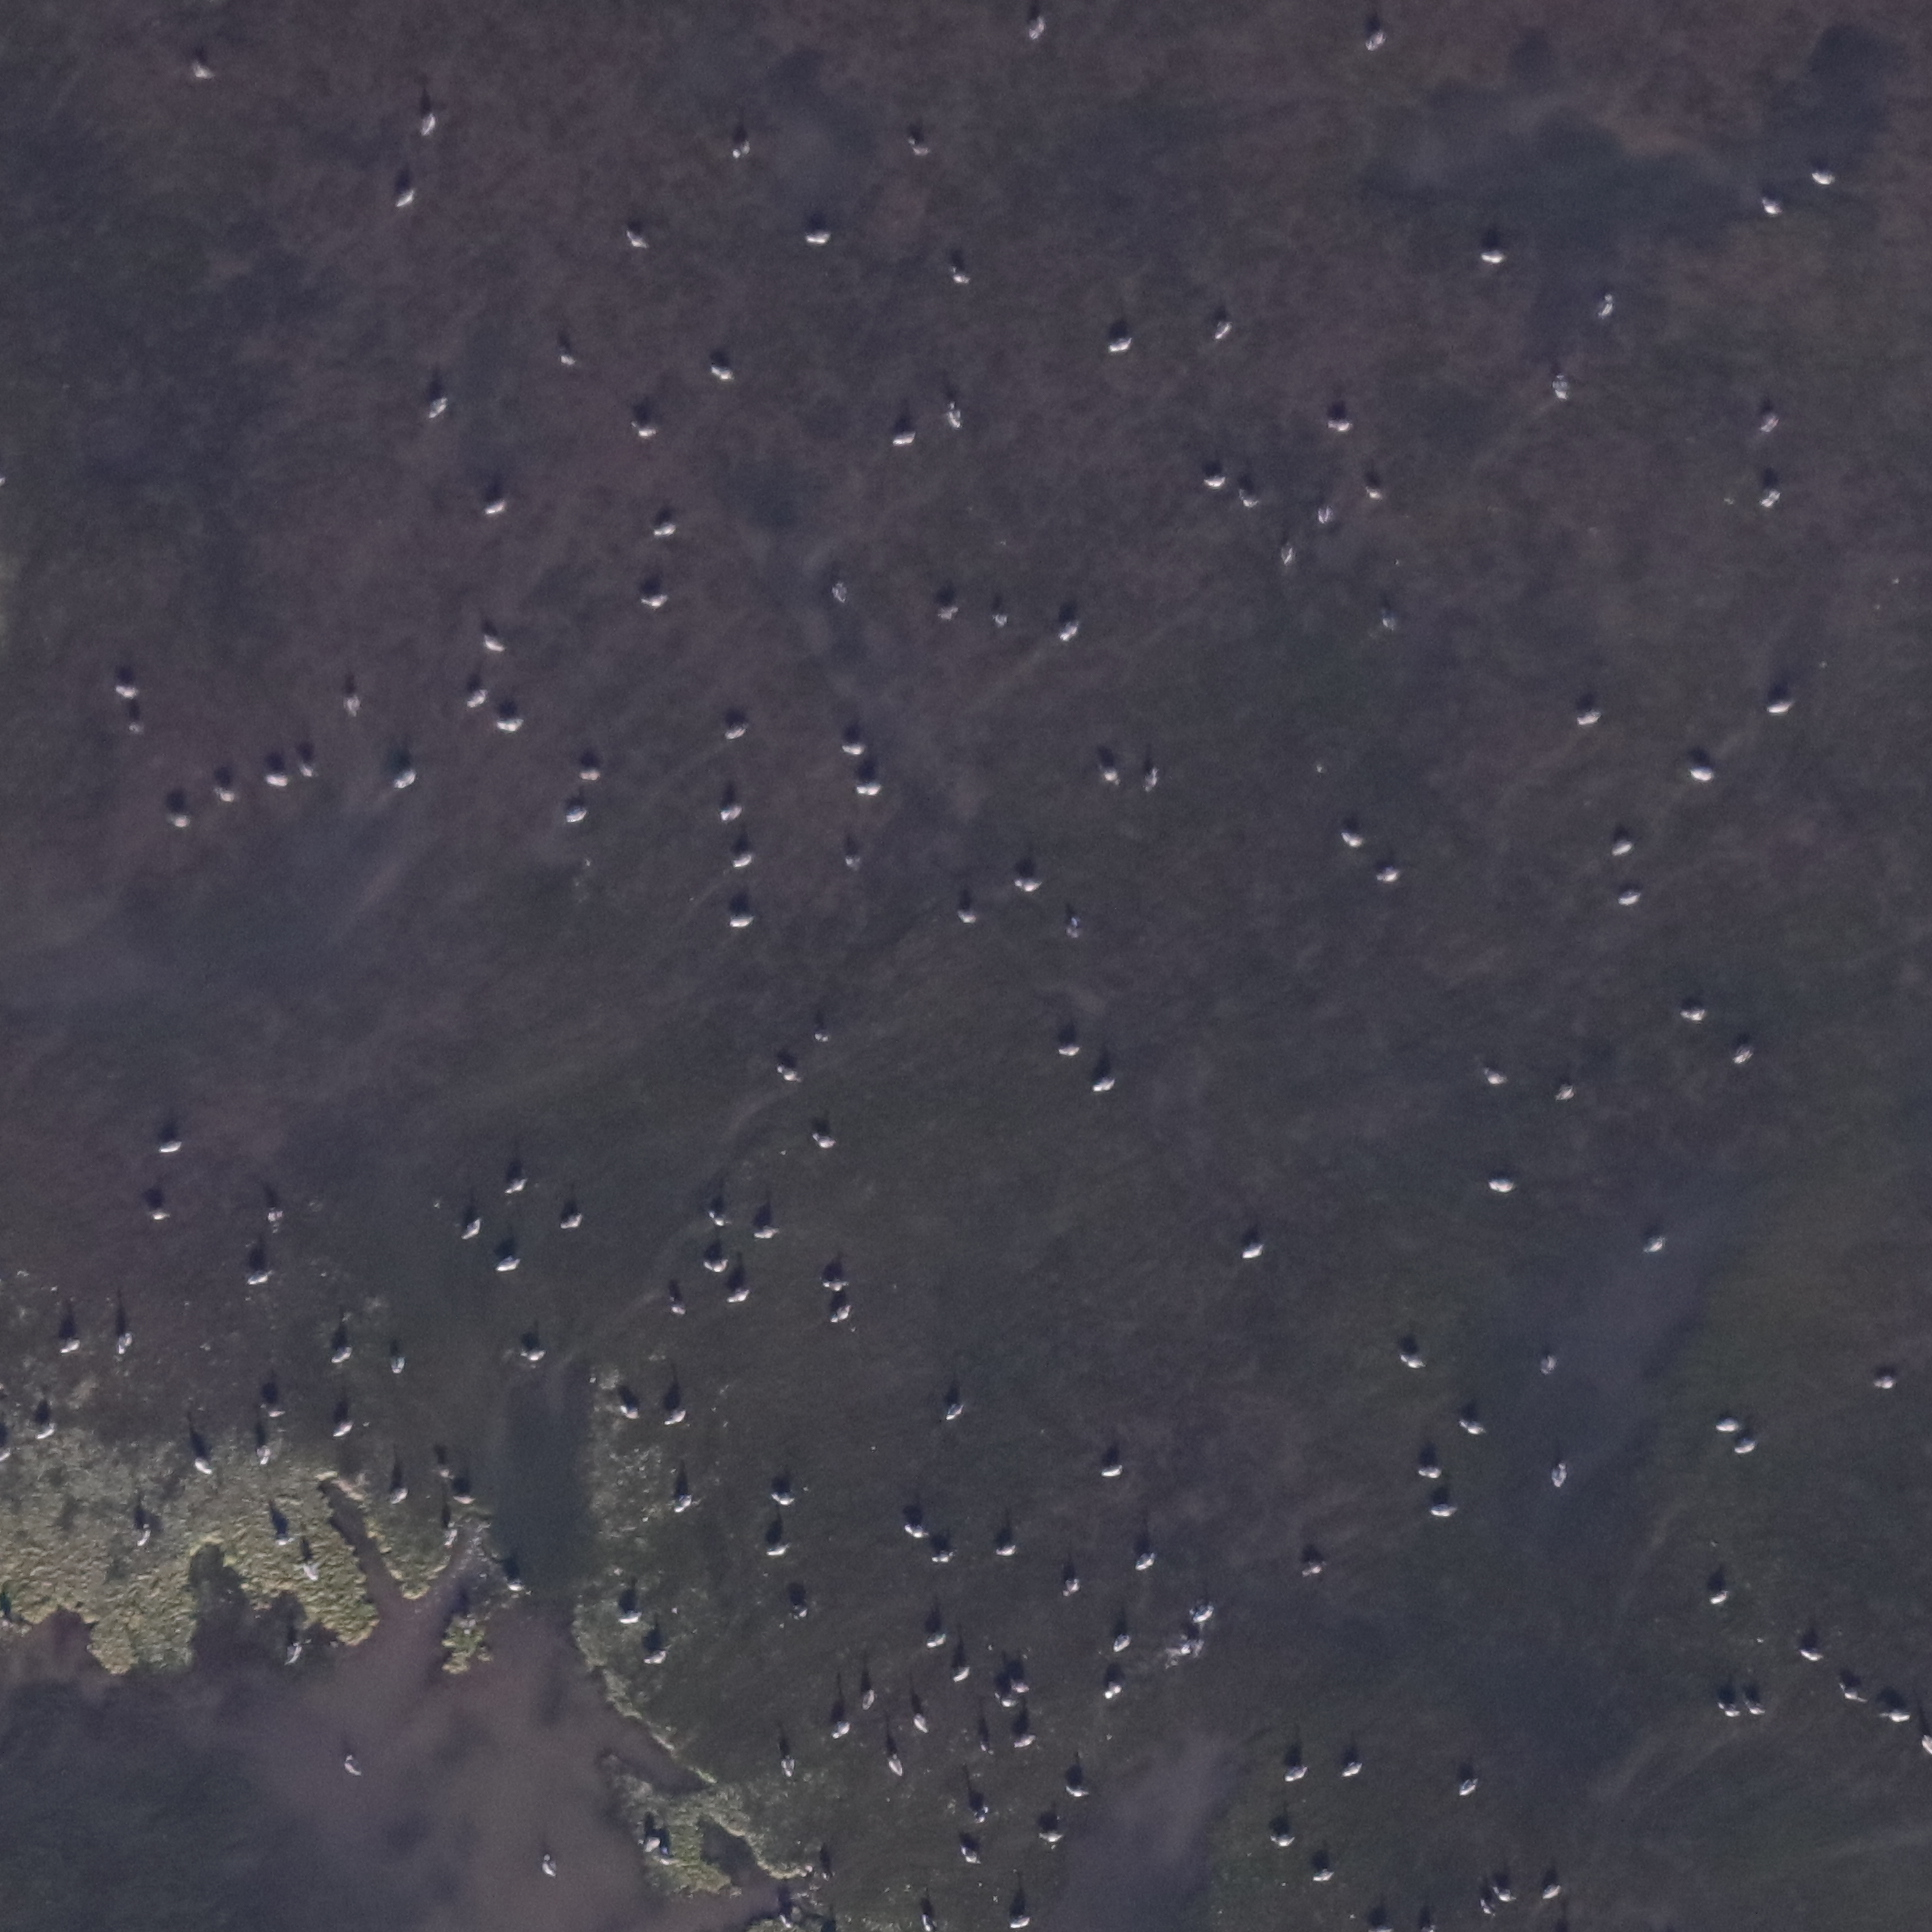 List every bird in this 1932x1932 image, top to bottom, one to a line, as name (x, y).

brant (1044, 29)
brant (1378, 46)
brant (201, 62)
brant (424, 124)
brant (918, 138)
brant (742, 153)
brant (1815, 174)
brant (406, 201)
brant (1770, 205)
brant (645, 237)
brant (822, 242)
brant (1501, 256)
brant (962, 266)
brant (1613, 298)
brant (1228, 337)
brant (1113, 349)
brant (579, 353)
brant (723, 372)
brant (1562, 386)
brant (440, 405)
brant (953, 409)
brant (643, 423)
brant (1768, 423)
brant (1340, 424)
brant (905, 438)
brant (1210, 472)
brant (1, 484)
brant (1373, 488)
brant (1255, 491)
brant (1772, 497)
brant (499, 505)
brant (1328, 513)
brant (672, 523)
brant (1284, 549)
brant (842, 588)
brant (666, 600)
brant (948, 612)
brant (996, 619)
brant (1388, 620)
brant (1068, 629)
brant (490, 643)
brant (127, 692)
brant (484, 694)
brant (1782, 706)
brant (362, 710)
brant (510, 716)
brant (1587, 718)
brant (131, 720)
brant (739, 733)
brant (855, 744)
brant (314, 770)
brant (593, 774)
brant (1117, 774)
brant (1699, 779)
brant (405, 780)
brant (274, 783)
brant (1154, 783)
brant (880, 787)
brant (232, 797)
brant (734, 814)
brant (577, 817)
brant (185, 819)
brant (1360, 847)
brant (1619, 855)
brant (755, 858)
brant (871, 863)
brant (1390, 875)
brant (1035, 883)
brant (1636, 900)
brant (742, 918)
brant (971, 923)
brant (1068, 943)
brant (1693, 1014)
brant (834, 1042)
brant (1069, 1049)
brant (1744, 1063)
brant (791, 1074)
brant (1498, 1074)
brant (1112, 1085)
brant (1566, 1098)
brant (829, 1131)
brant (170, 1150)
brant (528, 1189)
brant (1501, 1189)
brant (161, 1213)
brant (264, 1213)
brant (721, 1213)
brant (579, 1220)
brant (470, 1224)
brant (775, 1226)
brant (1663, 1245)
brant (1254, 1251)
brant (717, 1256)
brant (508, 1268)
brant (258, 1269)
brant (840, 1282)
brant (739, 1294)
brant (686, 1300)
brant (841, 1317)
brant (67, 1342)
brant (125, 1344)
brant (539, 1346)
brant (342, 1348)
brant (1412, 1357)
brant (398, 1362)
brant (1550, 1364)
brant (1888, 1386)
brant (633, 1402)
brant (274, 1407)
brant (958, 1415)
brant (679, 1418)
brant (1481, 1424)
brant (345, 1425)
brant (1736, 1431)
brant (55, 1433)
brant (1751, 1448)
brant (267, 1450)
brant (1, 1452)
brant (208, 1469)
brant (1123, 1470)
brant (449, 1477)
brant (1431, 1477)
brant (1563, 1477)
brant (692, 1500)
brant (789, 1500)
brant (398, 1502)
brant (463, 1503)
brant (1443, 1513)
brant (915, 1527)
brant (452, 1534)
brant (287, 1537)
brant (142, 1540)
brant (775, 1550)
brant (1015, 1558)
brant (949, 1559)
brant (1152, 1565)
brant (312, 1574)
brant (1316, 1574)
brant (528, 1586)
brant (1073, 1590)
brant (1724, 1603)
brant (16, 1612)
brant (1210, 1613)
brant (802, 1615)
brant (631, 1626)
brant (1133, 1640)
brant (948, 1645)
brant (1815, 1656)
brant (304, 1657)
brant (659, 1657)
brant (969, 1677)
brant (1024, 1682)
brant (1115, 1690)
brant (1854, 1690)
brant (879, 1700)
brant (1009, 1705)
brant (1751, 1707)
brant (1730, 1709)
brant (1893, 1712)
brant (929, 1721)
brant (848, 1736)
brant (1034, 1740)
brant (990, 1742)
brant (793, 1757)
brant (359, 1764)
brant (899, 1767)
brant (1305, 1769)
brant (1356, 1770)
brant (1468, 1788)
brant (1080, 1792)
brant (987, 1807)
brant (1053, 1831)
brant (1296, 1836)
brant (653, 1845)
brant (971, 1855)
brant (673, 1863)
brant (830, 1864)
brant (553, 1875)
brant (1328, 1878)
brant (1509, 1886)
brant (1550, 1886)
brant (793, 1906)
brant (1479, 1907)
brant (1027, 1914)
brant (1381, 1931)
brant (934, 1932)